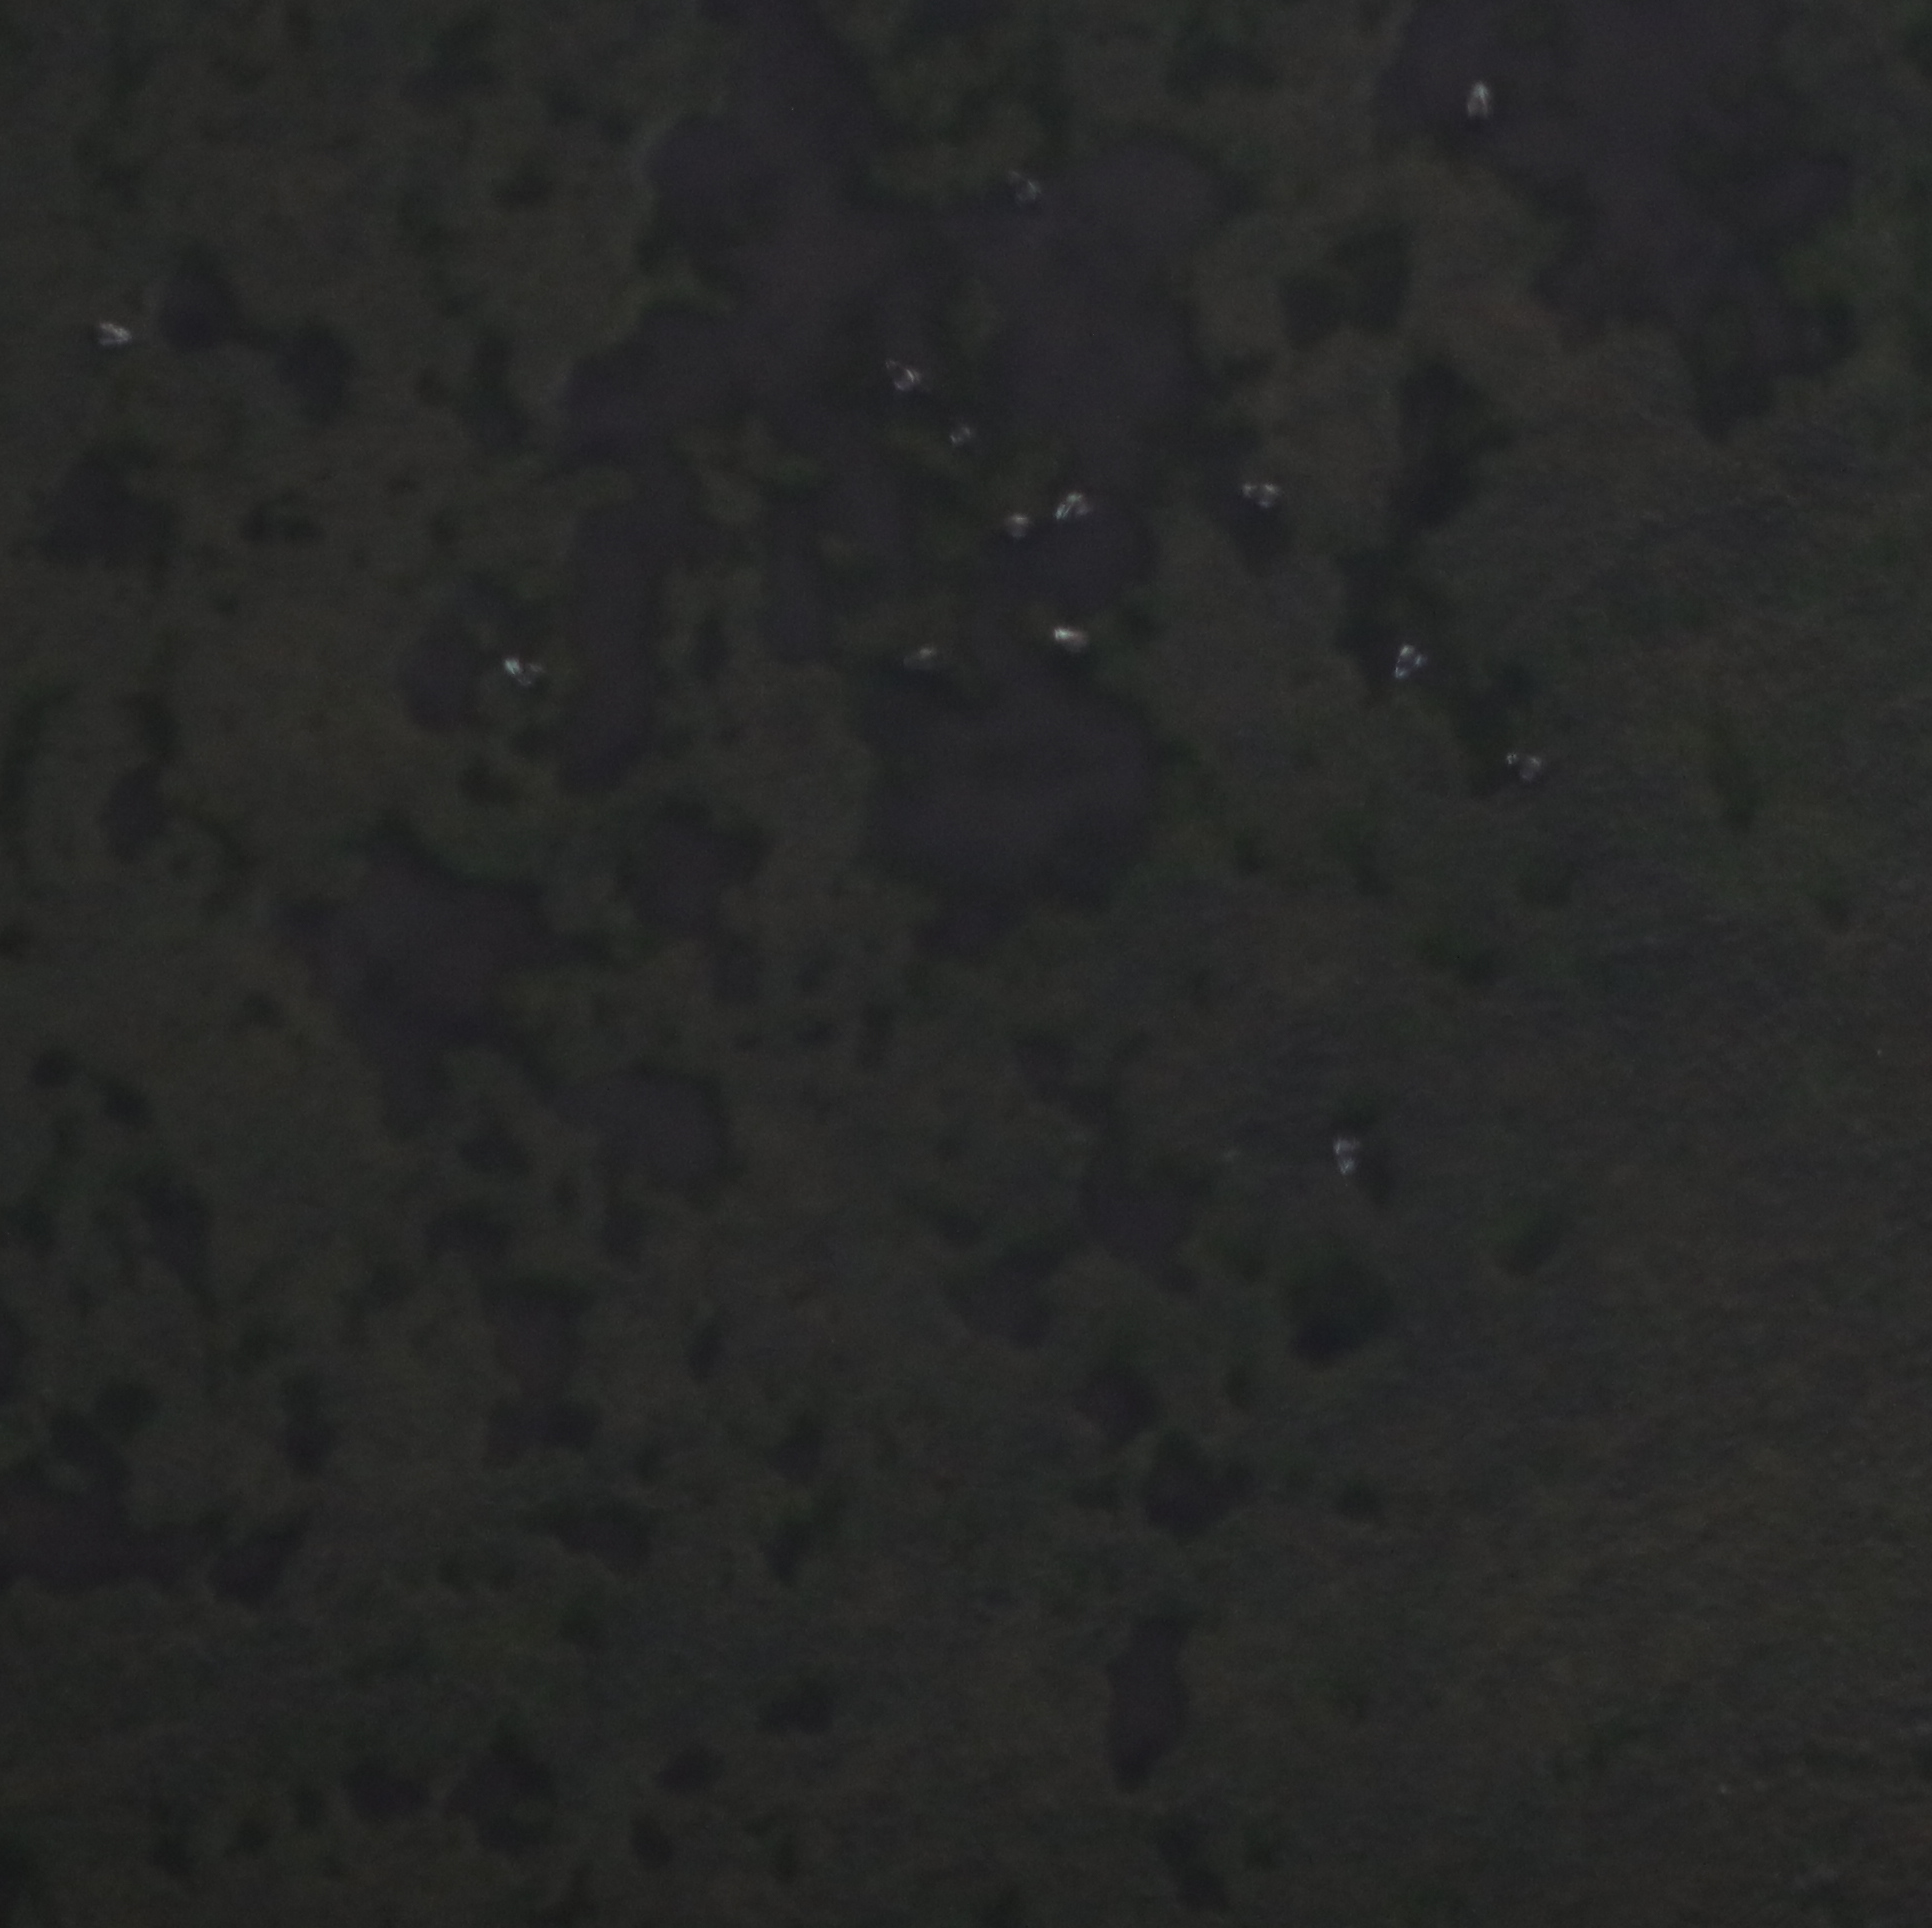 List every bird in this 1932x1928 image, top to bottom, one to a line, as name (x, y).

brant (1472, 103)
brant (1029, 195)
brant (109, 332)
brant (903, 381)
brant (960, 440)
brant (1269, 498)
brant (1071, 510)
brant (1012, 523)
brant (1067, 637)
brant (1406, 656)
brant (922, 665)
brant (525, 674)
brant (1527, 769)
brant (1348, 1151)